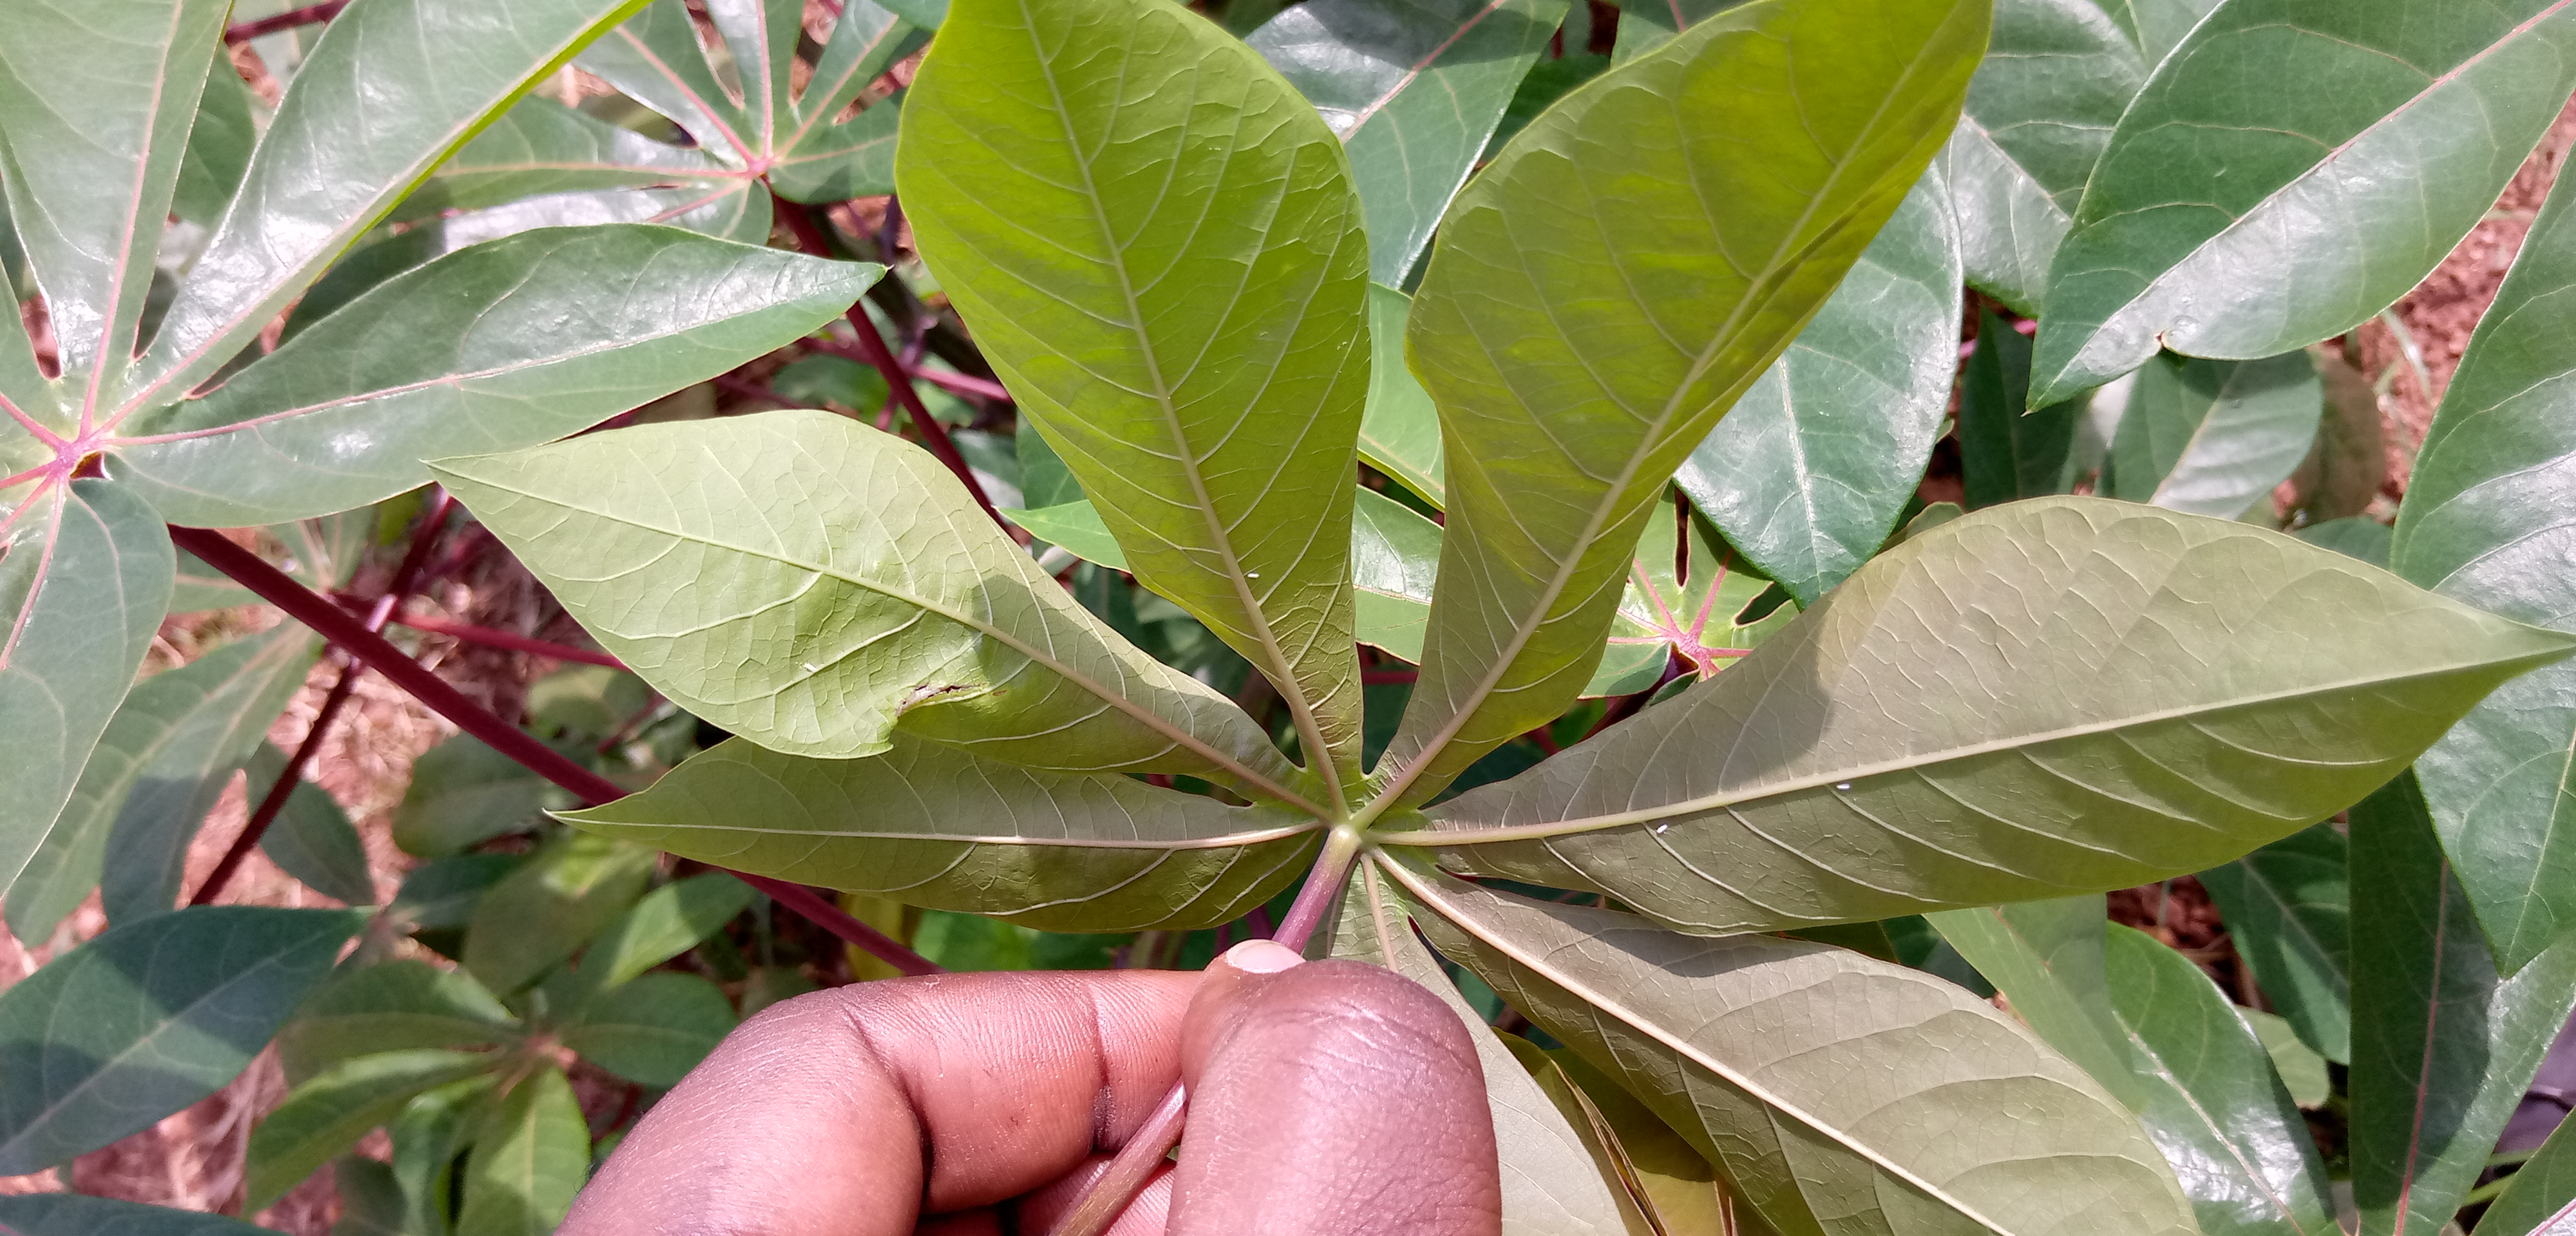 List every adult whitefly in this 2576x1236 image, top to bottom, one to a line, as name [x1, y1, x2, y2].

whitefly [1244, 566, 1267, 586]
whitefly [795, 657, 829, 677]
whitefly [1828, 774, 1854, 798]
whitefly [1653, 816, 1671, 839]